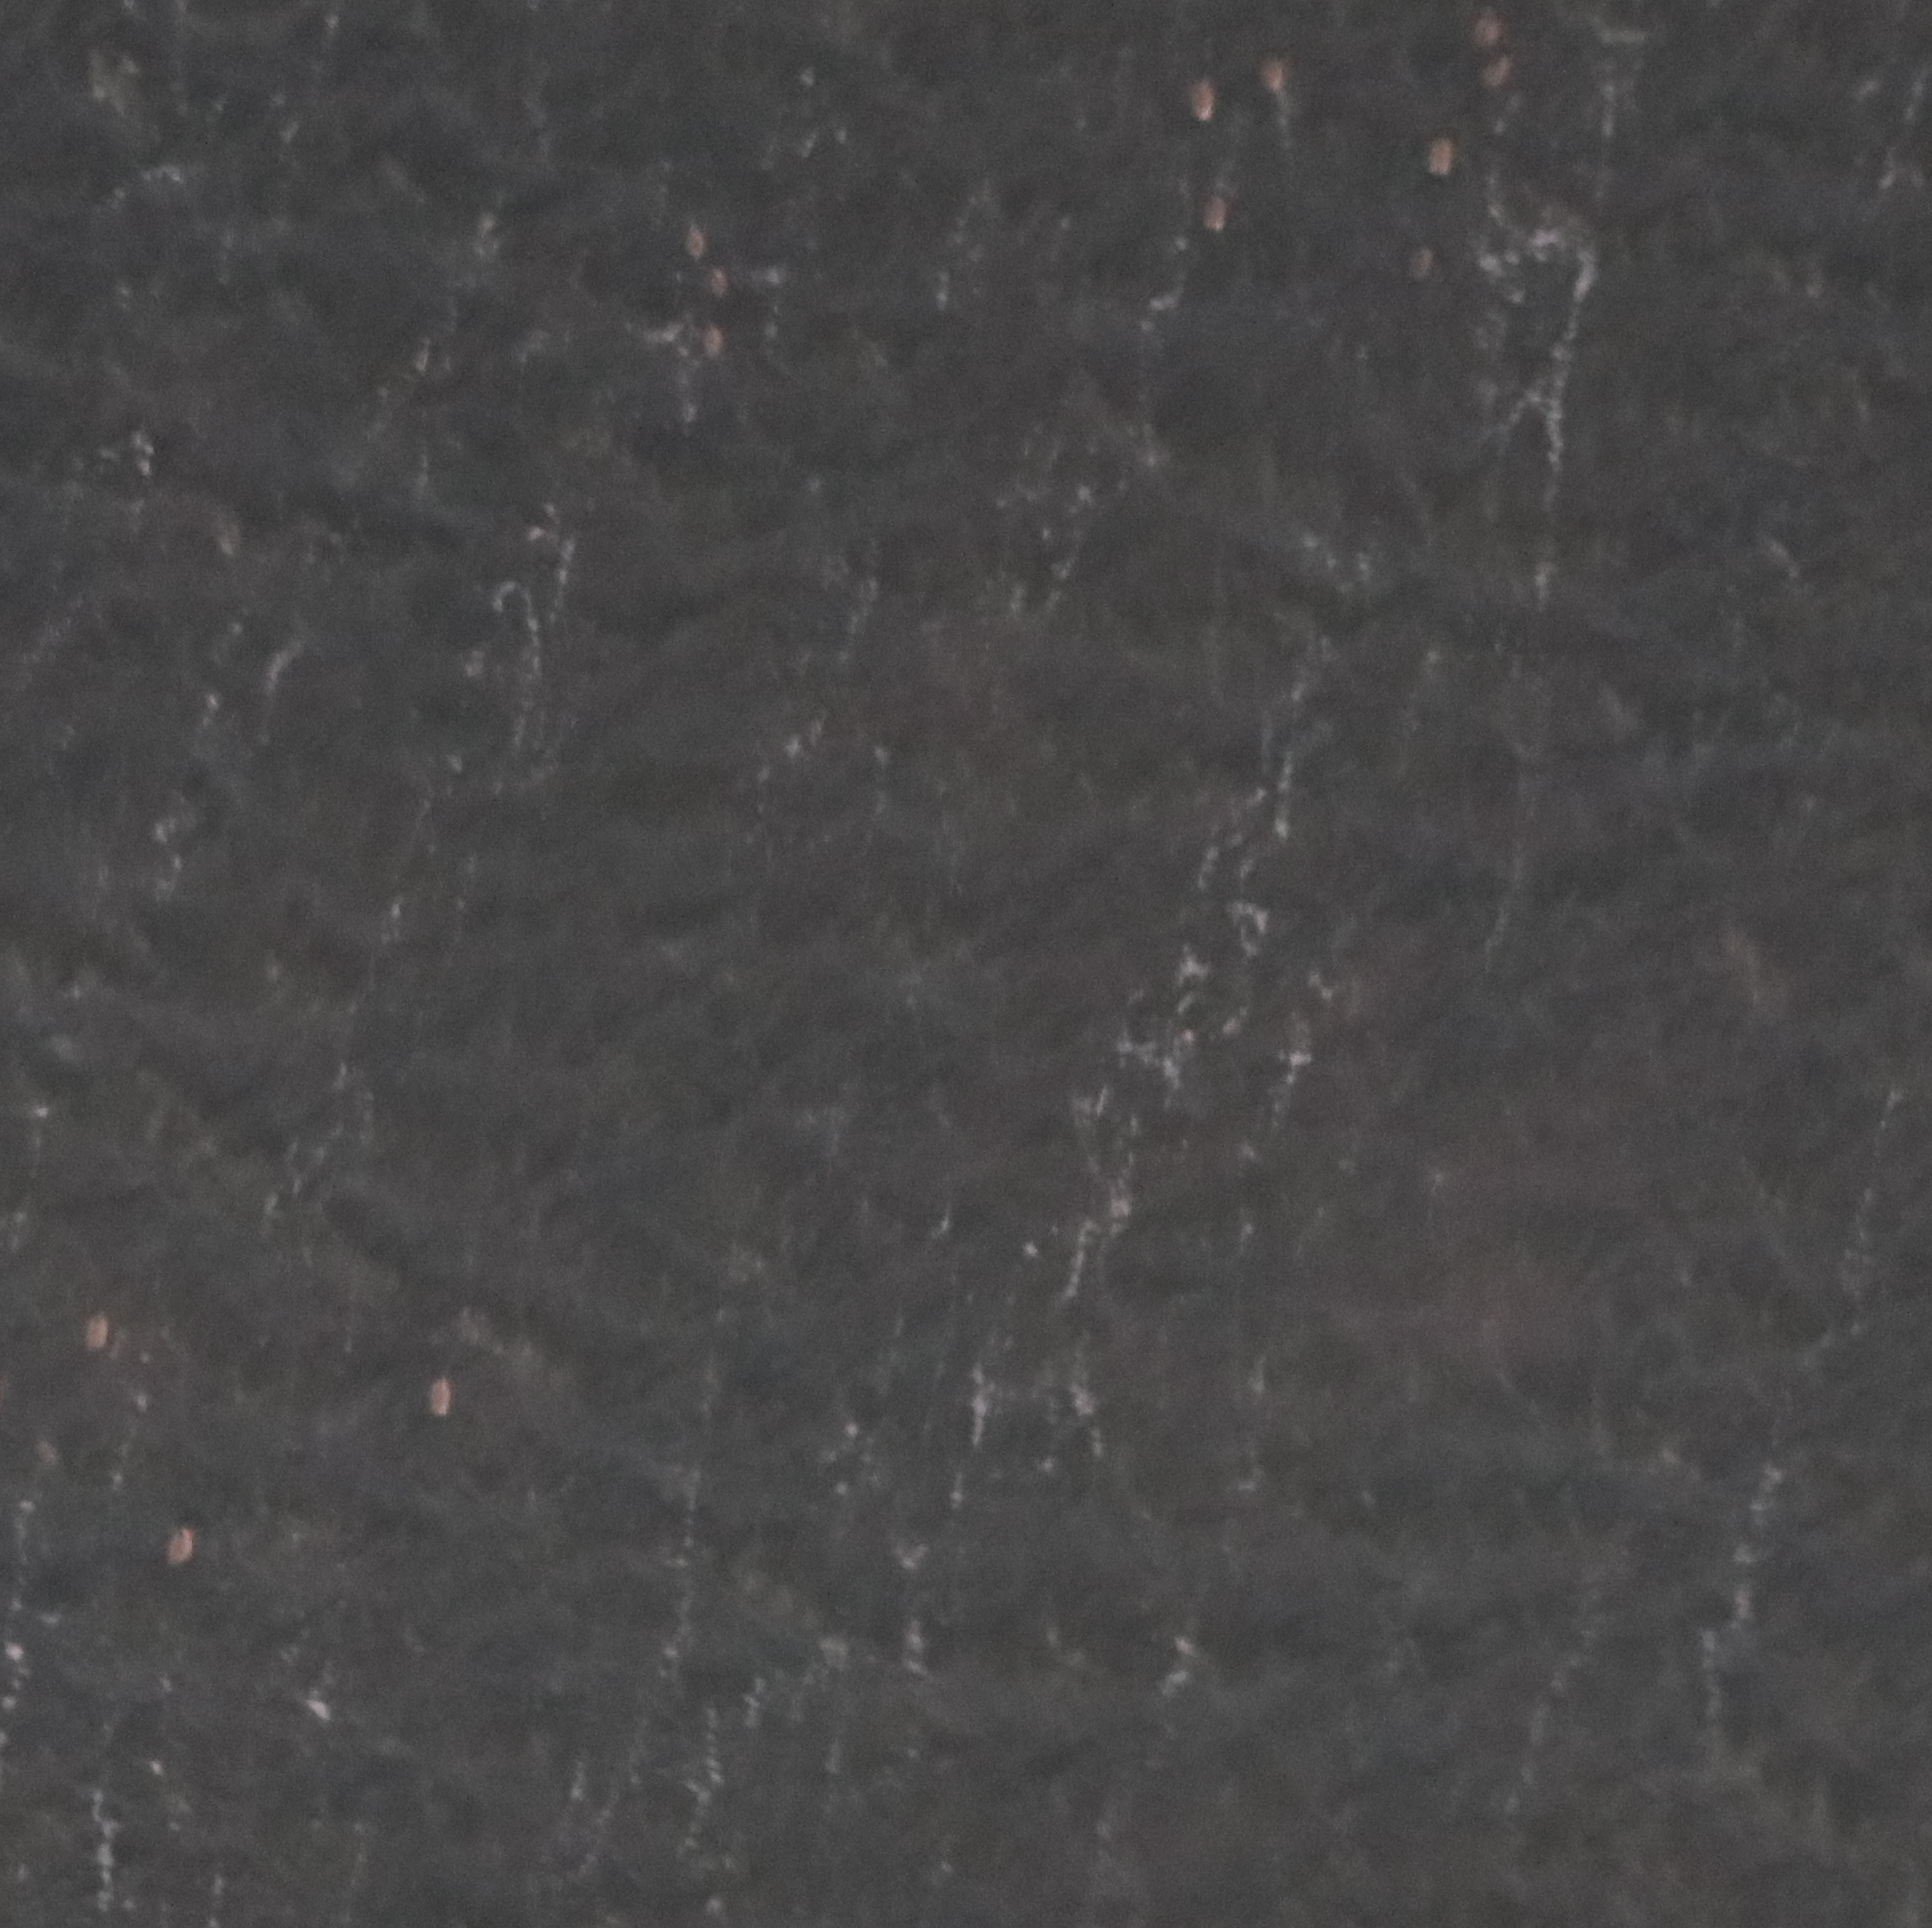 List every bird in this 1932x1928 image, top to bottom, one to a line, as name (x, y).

Canada goose (1482, 25)
Canada goose (1493, 71)
Canada goose (1278, 77)
Canada goose (1198, 95)
Canada goose (1432, 162)
Canada goose (1216, 212)
Canada goose (695, 244)
Canada goose (1421, 262)
Canada goose (717, 278)
Canada goose (709, 343)
Canada goose (100, 1328)
Canada goose (438, 1396)
Canada goose (184, 1547)